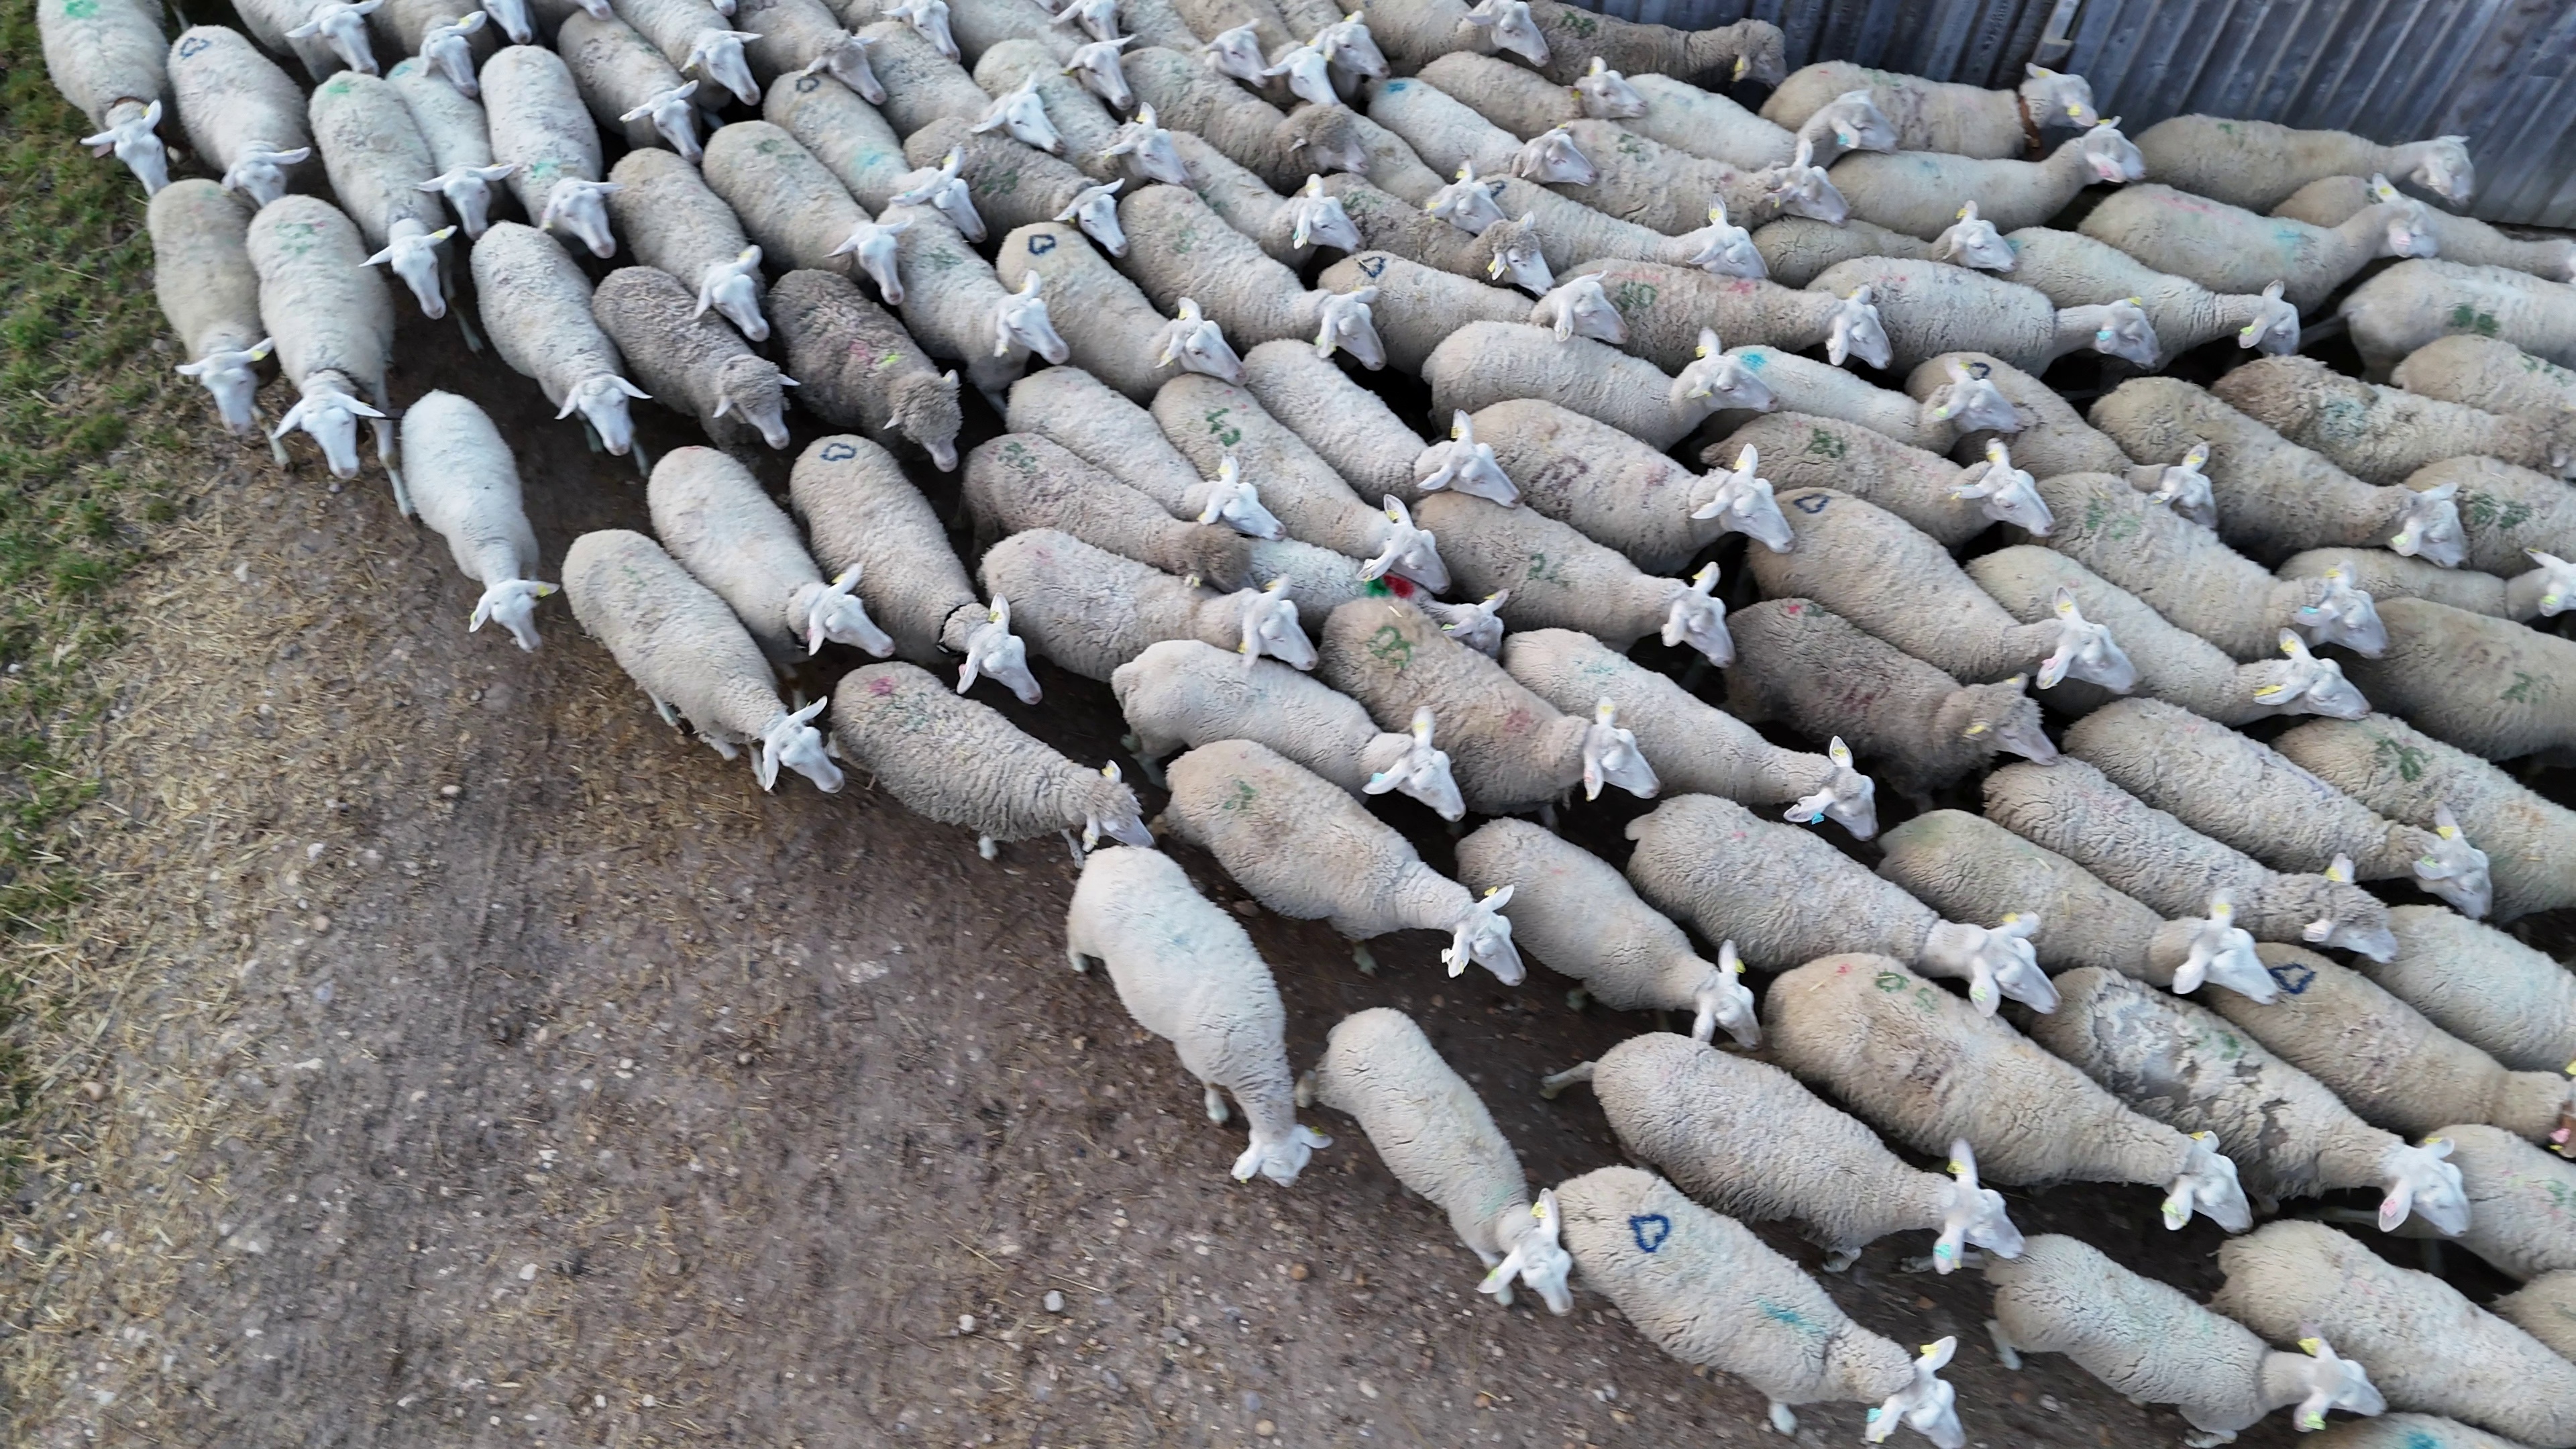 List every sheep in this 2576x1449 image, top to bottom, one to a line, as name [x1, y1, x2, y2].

sheep [31, 0, 174, 195]
sheep [230, 0, 380, 80]
sheep [363, 0, 497, 97]
sheep [607, 0, 763, 106]
sheep [730, 0, 887, 106]
sheep [821, 0, 959, 63]
sheep [942, 0, 1135, 110]
sheep [1052, 0, 1128, 44]
sheep [1112, 0, 1273, 88]
sheep [1170, 0, 1341, 111]
sheep [1272, 0, 1389, 114]
sheep [1333, 0, 1551, 71]
sheep [1504, 0, 1786, 95]
sheep [554, 8, 703, 159]
sheep [854, 21, 1065, 157]
sheep [165, 26, 311, 207]
sheep [973, 38, 1190, 191]
sheep [479, 44, 620, 259]
sheep [1109, 47, 1370, 197]
sheep [1413, 51, 1647, 142]
sheep [380, 52, 507, 236]
sheep [1759, 63, 2100, 159]
sheep [310, 69, 465, 326]
sheep [765, 69, 993, 243]
sheep [1614, 71, 1898, 173]
sheep [1367, 74, 1598, 189]
sheep [1293, 103, 1508, 236]
sheep [1826, 113, 2147, 237]
sheep [2129, 117, 2476, 213]
sheep [1538, 118, 1852, 240]
sheep [905, 119, 1126, 255]
sheep [705, 120, 911, 304]
sheep [1143, 130, 1367, 272]
sheep [605, 148, 770, 343]
sheep [1297, 170, 1552, 295]
sheep [2082, 174, 2442, 316]
sheep [2268, 174, 2576, 283]
sheep [1471, 175, 1770, 280]
sheep [147, 178, 276, 436]
sheep [1117, 183, 1387, 370]
sheep [246, 194, 406, 517]
sheep [1752, 200, 2017, 292]
sheep [872, 203, 1068, 395]
sheep [997, 220, 1249, 403]
sheep [470, 222, 652, 456]
sheep [1992, 226, 2300, 365]
sheep [1318, 251, 1631, 373]
sheep [1802, 253, 2165, 392]
sheep [1553, 254, 1896, 372]
sheep [2291, 256, 2576, 384]
sheep [592, 267, 800, 453]
sheep [765, 271, 962, 472]
sheep [1424, 309, 1782, 445]
sheep [2391, 333, 2576, 416]
sheep [1244, 338, 1522, 509]
sheep [1702, 345, 2025, 453]
sheep [1905, 349, 2218, 529]
sheep [2213, 354, 2576, 487]
sheep [1006, 369, 1286, 541]
sheep [1149, 373, 1451, 594]
sheep [2092, 379, 2469, 568]
sheep [401, 391, 560, 654]
sheep [1459, 399, 1797, 580]
sheep [1706, 411, 2059, 542]
sheep [966, 433, 1258, 594]
sheep [787, 435, 1041, 704]
sheep [647, 446, 894, 658]
sheep [2406, 456, 2576, 576]
sheep [2019, 474, 2391, 662]
sheep [1414, 491, 1736, 668]
sheep [1749, 492, 2134, 692]
sheep [975, 522, 1203, 683]
sheep [563, 528, 845, 793]
sheep [977, 528, 1318, 681]
sheep [2275, 543, 2576, 628]
sheep [1966, 545, 2372, 726]
sheep [1722, 596, 2055, 808]
sheep [1320, 597, 1659, 821]
sheep [2334, 597, 2576, 766]
sheep [1506, 629, 1882, 840]
sheep [1113, 635, 1468, 820]
sheep [828, 661, 1156, 860]
sheep [2064, 693, 2490, 924]
sheep [2262, 712, 2575, 923]
sheep [1167, 740, 1525, 989]
sheep [1987, 755, 2398, 959]
sheep [1626, 792, 2063, 1017]
sheep [1877, 807, 2278, 1006]
sheep [1458, 819, 1767, 1052]
sheep [1066, 846, 1334, 1189]
sheep [2334, 905, 2573, 1067]
sheep [2200, 940, 2573, 1149]
sheep [1761, 953, 2252, 1233]
sheep [2017, 966, 2474, 1236]
sheep [1316, 1009, 1573, 1322]
sheep [1593, 1032, 2025, 1274]
sheep [2419, 1116, 2575, 1282]
sheep [1553, 1163, 1967, 1449]
sheep [2217, 1219, 2576, 1449]
sheep [1989, 1231, 2388, 1446]